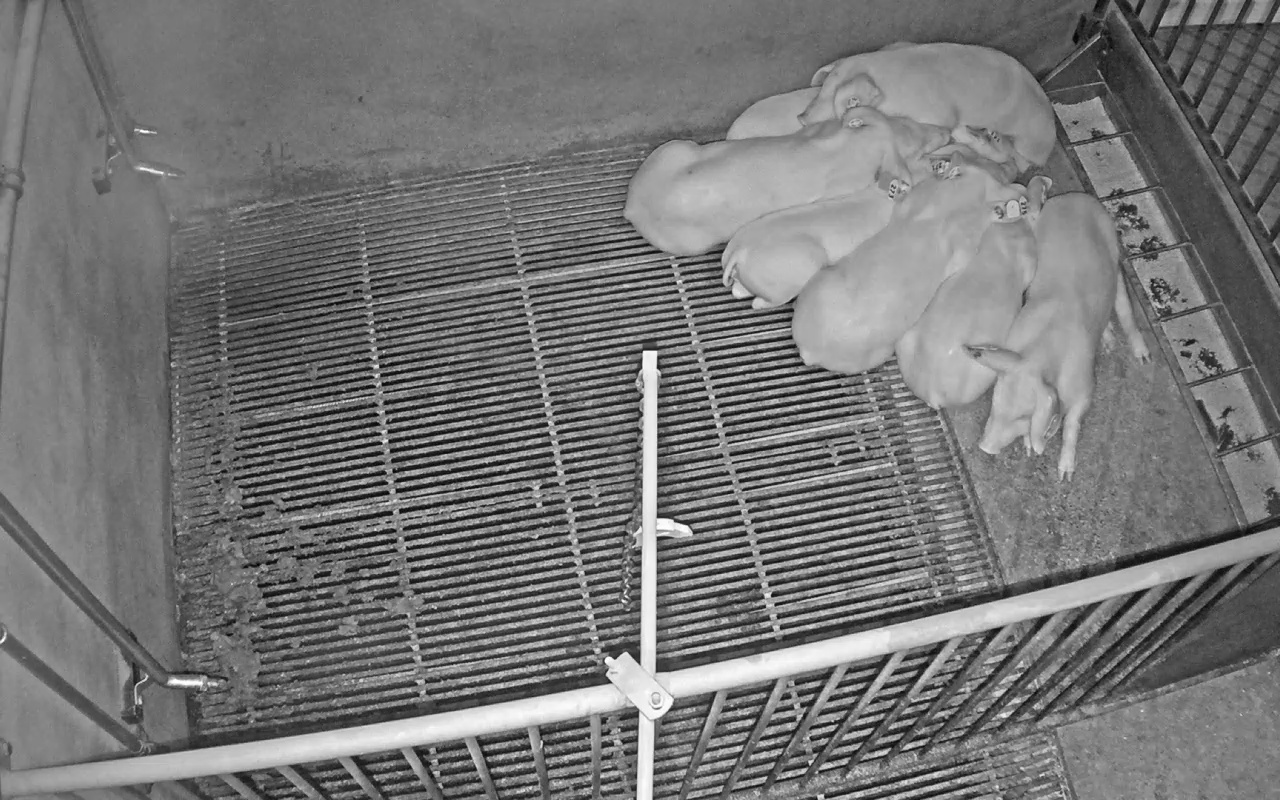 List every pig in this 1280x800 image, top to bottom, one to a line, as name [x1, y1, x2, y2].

pig [798, 42, 1057, 165]
pig [722, 85, 822, 141]
pig [624, 105, 952, 256]
pig [719, 145, 979, 309]
pig [791, 150, 1028, 373]
pig [894, 175, 1055, 409]
pig [961, 192, 1153, 483]